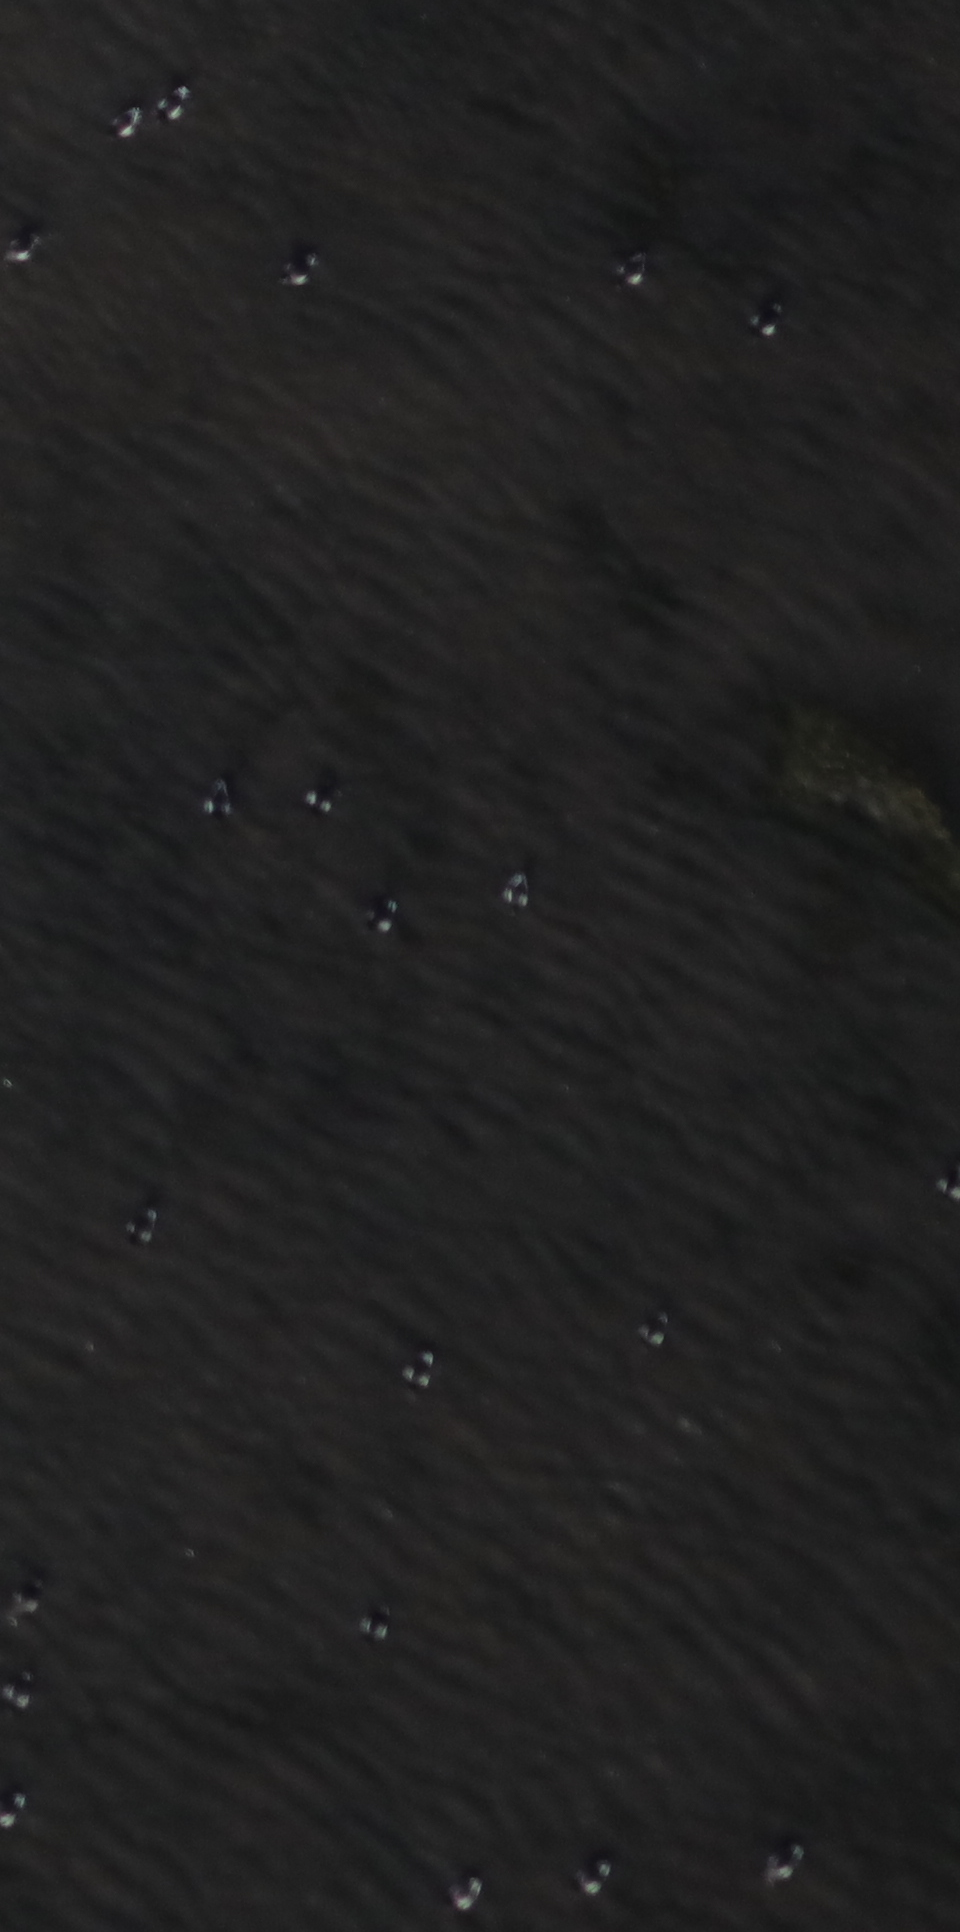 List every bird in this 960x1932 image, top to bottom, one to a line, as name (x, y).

brant (175, 107)
brant (121, 125)
brant (19, 245)
brant (300, 270)
brant (633, 270)
brant (763, 322)
brant (319, 798)
brant (219, 801)
brant (515, 892)
brant (379, 914)
brant (140, 1226)
brant (653, 1334)
brant (418, 1374)
brant (29, 1602)
brant (375, 1631)
brant (18, 1698)
brant (7, 1816)
brant (778, 1868)
brant (587, 1874)
brant (467, 1898)